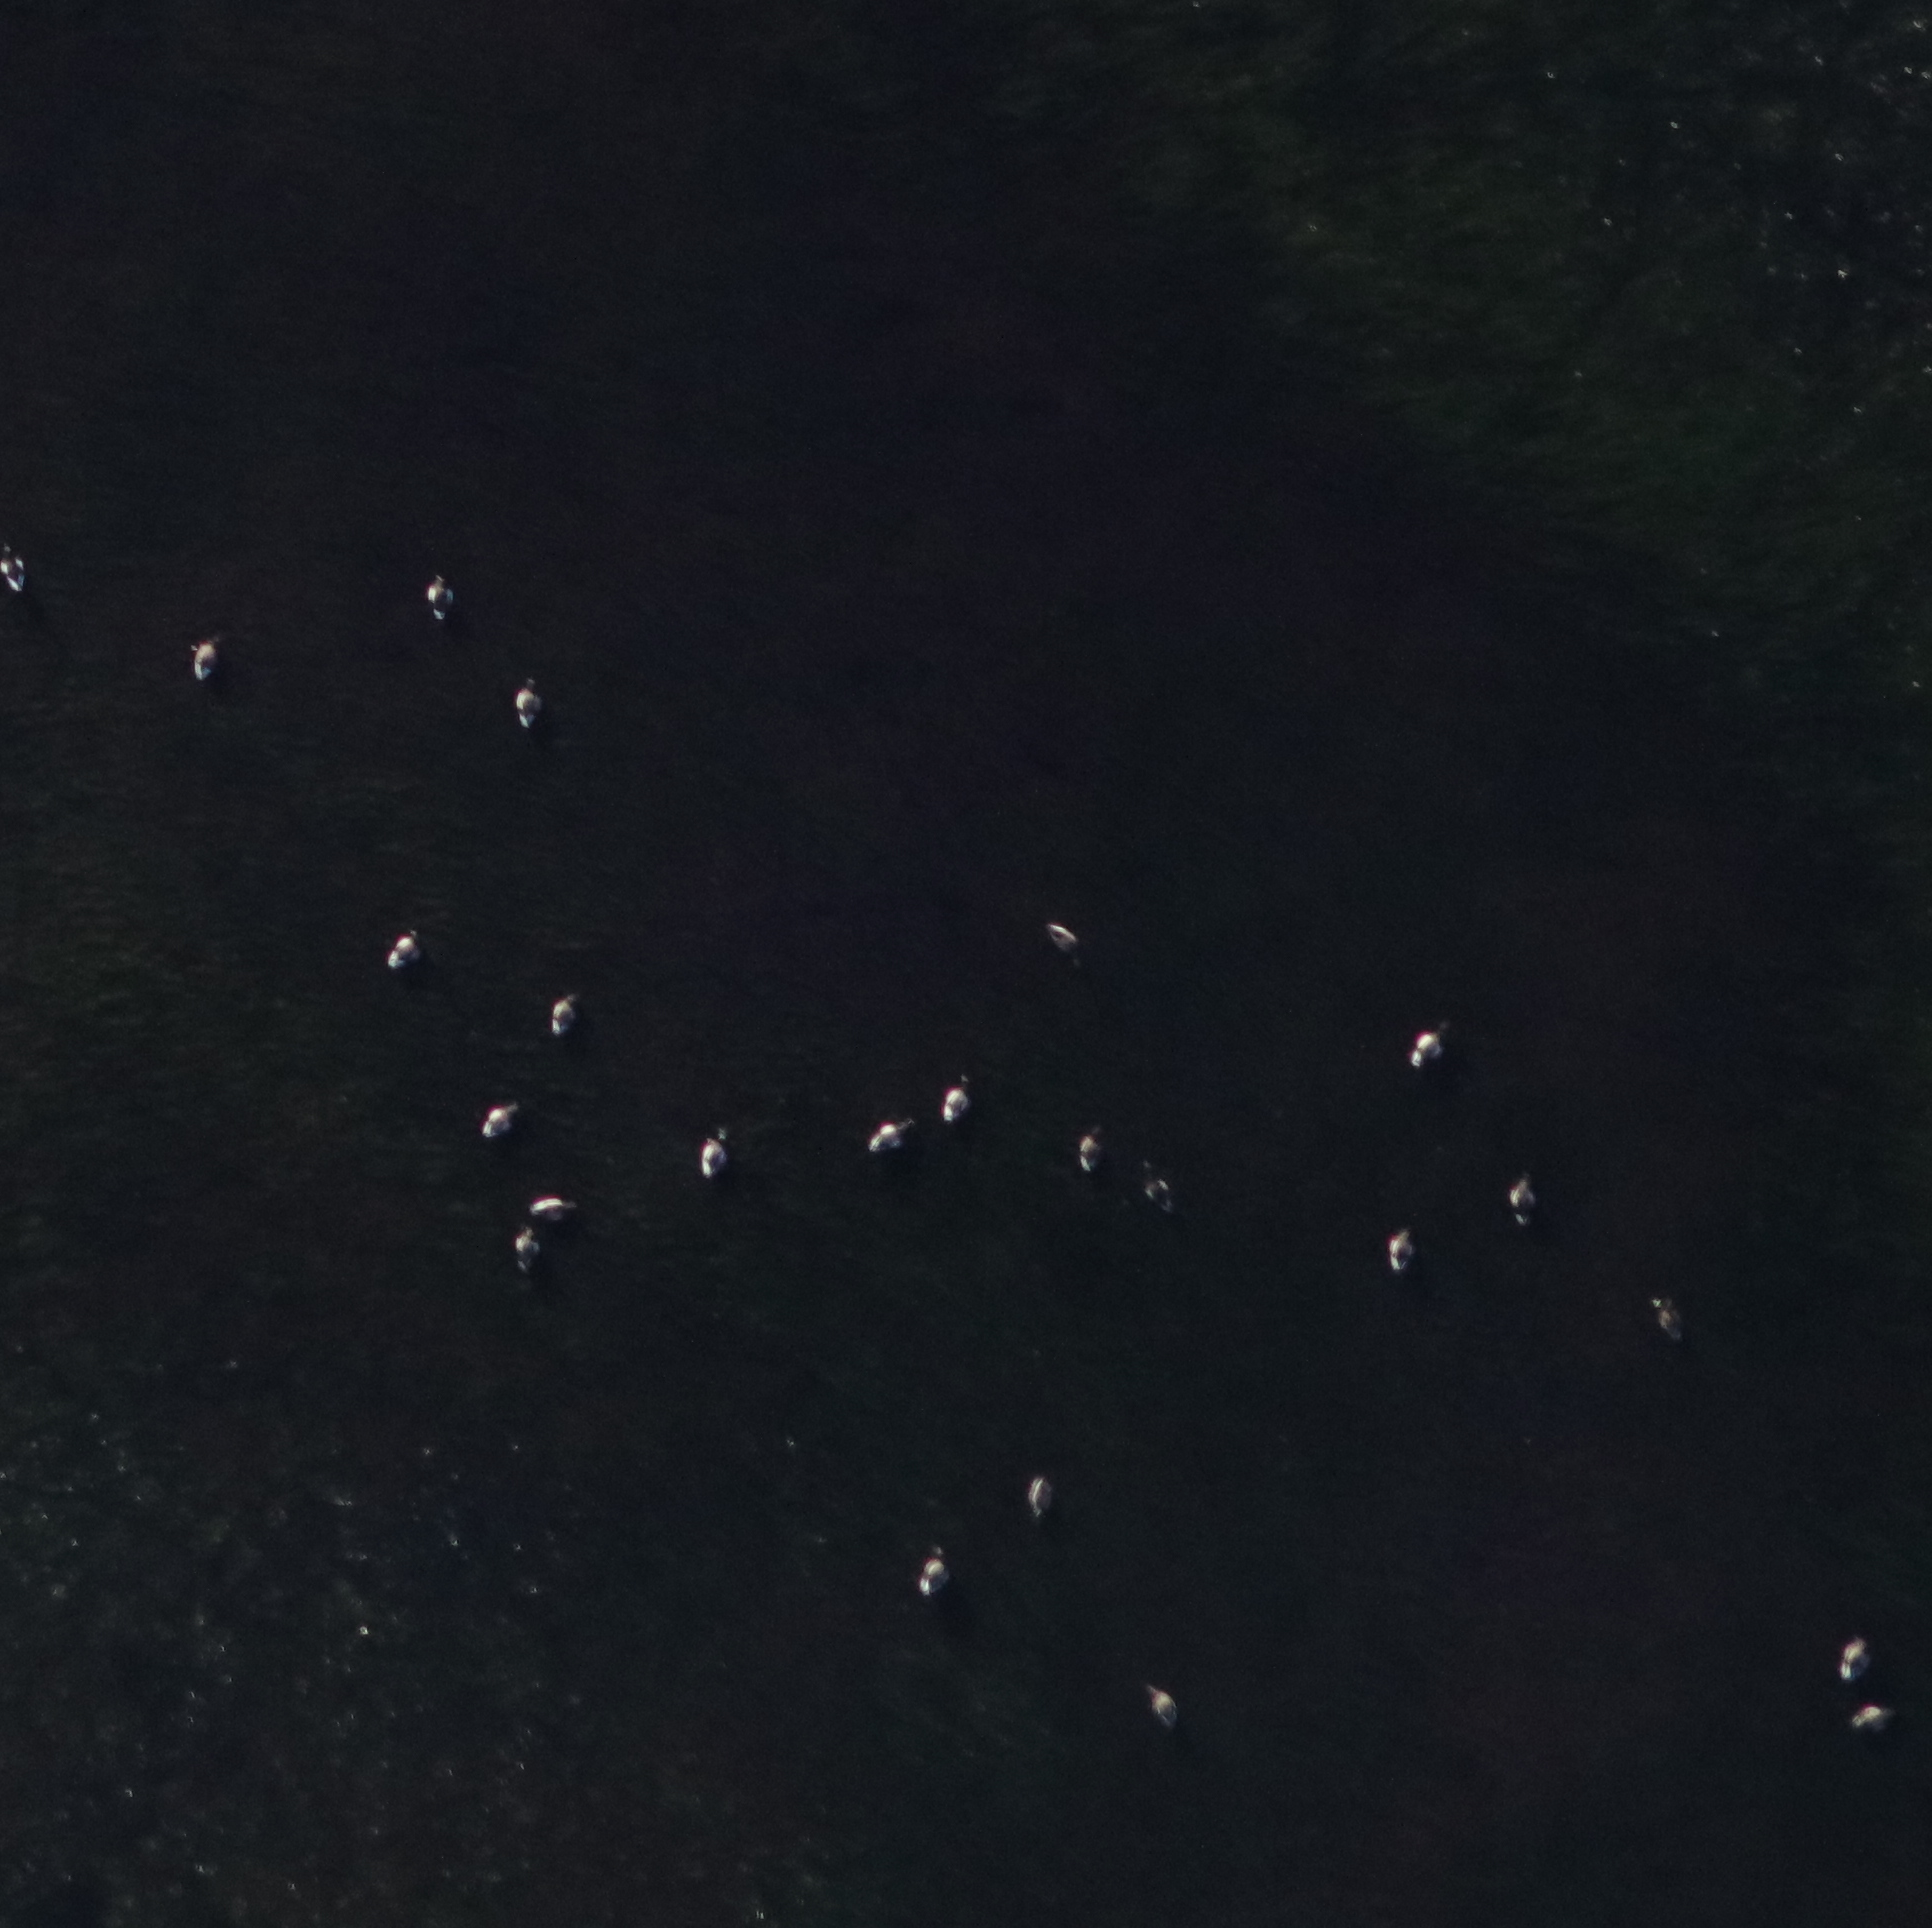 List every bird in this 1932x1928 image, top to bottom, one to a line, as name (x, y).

brant (12, 567)
brant (441, 596)
brant (206, 656)
brant (530, 707)
brant (1064, 939)
brant (406, 951)
brant (567, 1014)
brant (1426, 1048)
brant (955, 1101)
brant (500, 1121)
brant (891, 1135)
brant (1091, 1151)
brant (715, 1154)
brant (1156, 1190)
brant (1523, 1203)
brant (551, 1206)
brant (526, 1247)
brant (1399, 1249)
brant (1673, 1325)
brant (1038, 1496)
brant (934, 1570)
brant (1853, 1663)
brant (1166, 1711)
brant (1874, 1723)